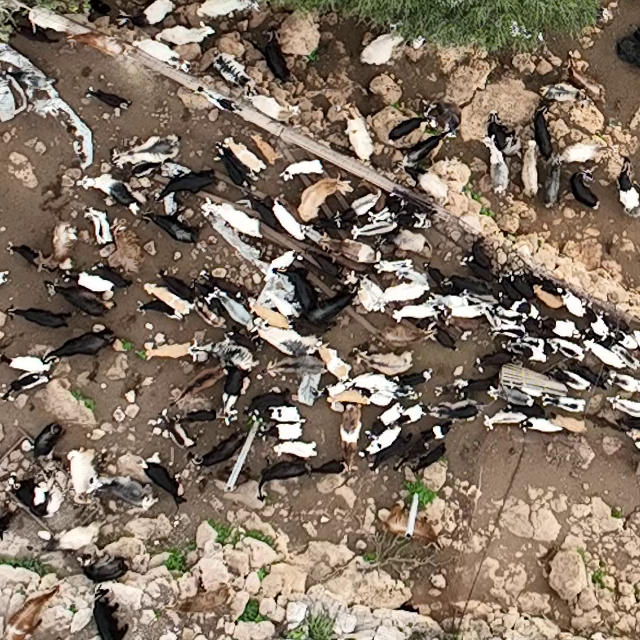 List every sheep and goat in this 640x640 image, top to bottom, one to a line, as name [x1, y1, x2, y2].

goat [115, 0, 176, 24]
goat [197, 0, 260, 16]
goat [10, 7, 65, 43]
goat [154, 21, 216, 45]
goat [358, 22, 404, 66]
goat [634, 26, 639, 64]
goat [267, 30, 292, 80]
goat [65, 32, 125, 57]
goat [615, 38, 639, 77]
goat [132, 39, 189, 73]
goat [212, 50, 257, 97]
goat [566, 51, 606, 105]
goat [539, 82, 587, 103]
goat [192, 84, 243, 111]
goat [85, 87, 132, 110]
goat [252, 95, 298, 126]
goat [422, 99, 460, 133]
goat [534, 101, 552, 159]
goat [338, 105, 373, 160]
goat [488, 109, 522, 159]
goat [388, 116, 432, 140]
goat [402, 127, 456, 165]
goat [250, 132, 277, 164]
goat [110, 134, 179, 169]
goat [482, 134, 509, 194]
goat [223, 137, 268, 172]
goat [522, 139, 537, 197]
goat [215, 141, 254, 178]
goat [562, 144, 611, 162]
goat [215, 153, 253, 188]
goat [544, 154, 564, 208]
goat [618, 157, 639, 209]
goat [279, 159, 323, 183]
goat [130, 163, 162, 189]
goat [399, 163, 449, 200]
goat [572, 166, 601, 210]
goat [158, 169, 215, 198]
goat [77, 175, 140, 215]
goat [298, 175, 353, 221]
goat [360, 179, 387, 211]
goat [632, 180, 639, 214]
goat [327, 190, 381, 224]
goat [243, 192, 286, 232]
goat [200, 197, 263, 237]
goat [270, 197, 305, 240]
goat [368, 197, 409, 224]
goat [84, 206, 113, 243]
goat [142, 210, 200, 243]
goat [389, 211, 433, 229]
goat [111, 218, 144, 273]
goat [35, 222, 78, 272]
goat [350, 222, 398, 239]
goat [300, 225, 323, 243]
goat [387, 230, 433, 258]
goat [319, 233, 383, 265]
goat [375, 235, 408, 259]
goat [473, 236, 494, 268]
goat [5, 242, 39, 267]
goat [272, 251, 301, 272]
goat [462, 255, 494, 281]
goat [372, 260, 413, 272]
goat [94, 261, 132, 288]
goat [424, 263, 453, 294]
goat [273, 268, 316, 311]
goat [396, 268, 428, 287]
goat [0, 269, 9, 303]
goat [60, 269, 114, 292]
goat [157, 269, 195, 301]
goat [199, 270, 242, 299]
goat [509, 270, 536, 298]
goat [307, 271, 358, 324]
goat [498, 273, 521, 299]
goat [358, 275, 388, 311]
goat [440, 275, 492, 294]
goat [191, 279, 212, 296]
goat [44, 280, 112, 317]
goat [373, 282, 423, 310]
goat [143, 283, 194, 313]
goat [532, 284, 563, 310]
goat [554, 287, 586, 315]
goat [213, 289, 254, 330]
goat [266, 290, 299, 318]
goat [460, 290, 498, 306]
goat [497, 292, 539, 318]
goat [425, 294, 467, 307]
goat [194, 298, 226, 328]
goat [581, 299, 608, 338]
goat [136, 301, 183, 320]
goat [250, 302, 291, 329]
goat [434, 303, 491, 318]
goat [391, 304, 434, 322]
goat [479, 305, 516, 326]
goat [6, 306, 70, 328]
goat [494, 306, 526, 319]
goat [286, 315, 330, 337]
goat [419, 317, 459, 352]
goat [537, 317, 580, 336]
goat [249, 319, 320, 355]
goat [368, 321, 437, 344]
goat [486, 324, 526, 339]
goat [42, 327, 117, 365]
goat [608, 328, 638, 349]
goat [633, 328, 639, 362]
goat [224, 331, 257, 351]
goat [517, 336, 544, 350]
goat [191, 338, 259, 371]
goat [547, 338, 586, 362]
goat [582, 339, 627, 367]
goat [501, 340, 546, 362]
goat [145, 341, 191, 361]
goat [315, 342, 351, 381]
goat [611, 343, 639, 371]
goat [352, 347, 414, 375]
goat [473, 353, 511, 373]
goat [0, 354, 51, 372]
goat [266, 356, 326, 377]
goat [564, 359, 606, 390]
goat [169, 364, 222, 408]
goat [223, 366, 249, 425]
goat [390, 369, 432, 386]
goat [554, 369, 591, 392]
goat [0, 370, 51, 401]
goat [608, 371, 639, 392]
goat [320, 374, 398, 396]
goat [456, 374, 497, 392]
goat [297, 375, 321, 405]
goat [434, 384, 469, 398]
goat [377, 385, 423, 399]
goat [488, 385, 534, 406]
goat [348, 386, 394, 406]
goat [243, 388, 289, 415]
goat [326, 392, 368, 405]
goat [543, 394, 585, 412]
goat [605, 396, 639, 417]
goat [421, 399, 484, 422]
goat [365, 402, 403, 439]
goat [395, 402, 430, 426]
goat [504, 403, 543, 418]
goat [340, 404, 362, 474]
goat [249, 406, 307, 422]
goat [158, 408, 196, 449]
goat [174, 410, 215, 423]
goat [483, 412, 527, 428]
goat [548, 412, 586, 433]
goat [29, 417, 65, 467]
goat [616, 417, 639, 429]
goat [518, 418, 564, 432]
goat [421, 421, 453, 442]
goat [256, 422, 304, 440]
goat [624, 422, 639, 438]
goat [187, 426, 251, 467]
goat [358, 426, 400, 455]
goat [368, 434, 412, 471]
goat [391, 439, 425, 471]
goat [273, 441, 318, 458]
goat [411, 441, 445, 471]
goat [66, 449, 96, 495]
goat [140, 459, 188, 505]
goat [304, 459, 345, 477]
goat [255, 463, 305, 501]
goat [217, 468, 249, 486]
goat [89, 475, 145, 506]
goat [7, 476, 64, 518]
goat [0, 482, 10, 537]
goat [387, 504, 445, 551]
goat [75, 554, 129, 582]
goat [166, 584, 229, 610]
goat [3, 585, 60, 639]
goat [94, 587, 128, 639]